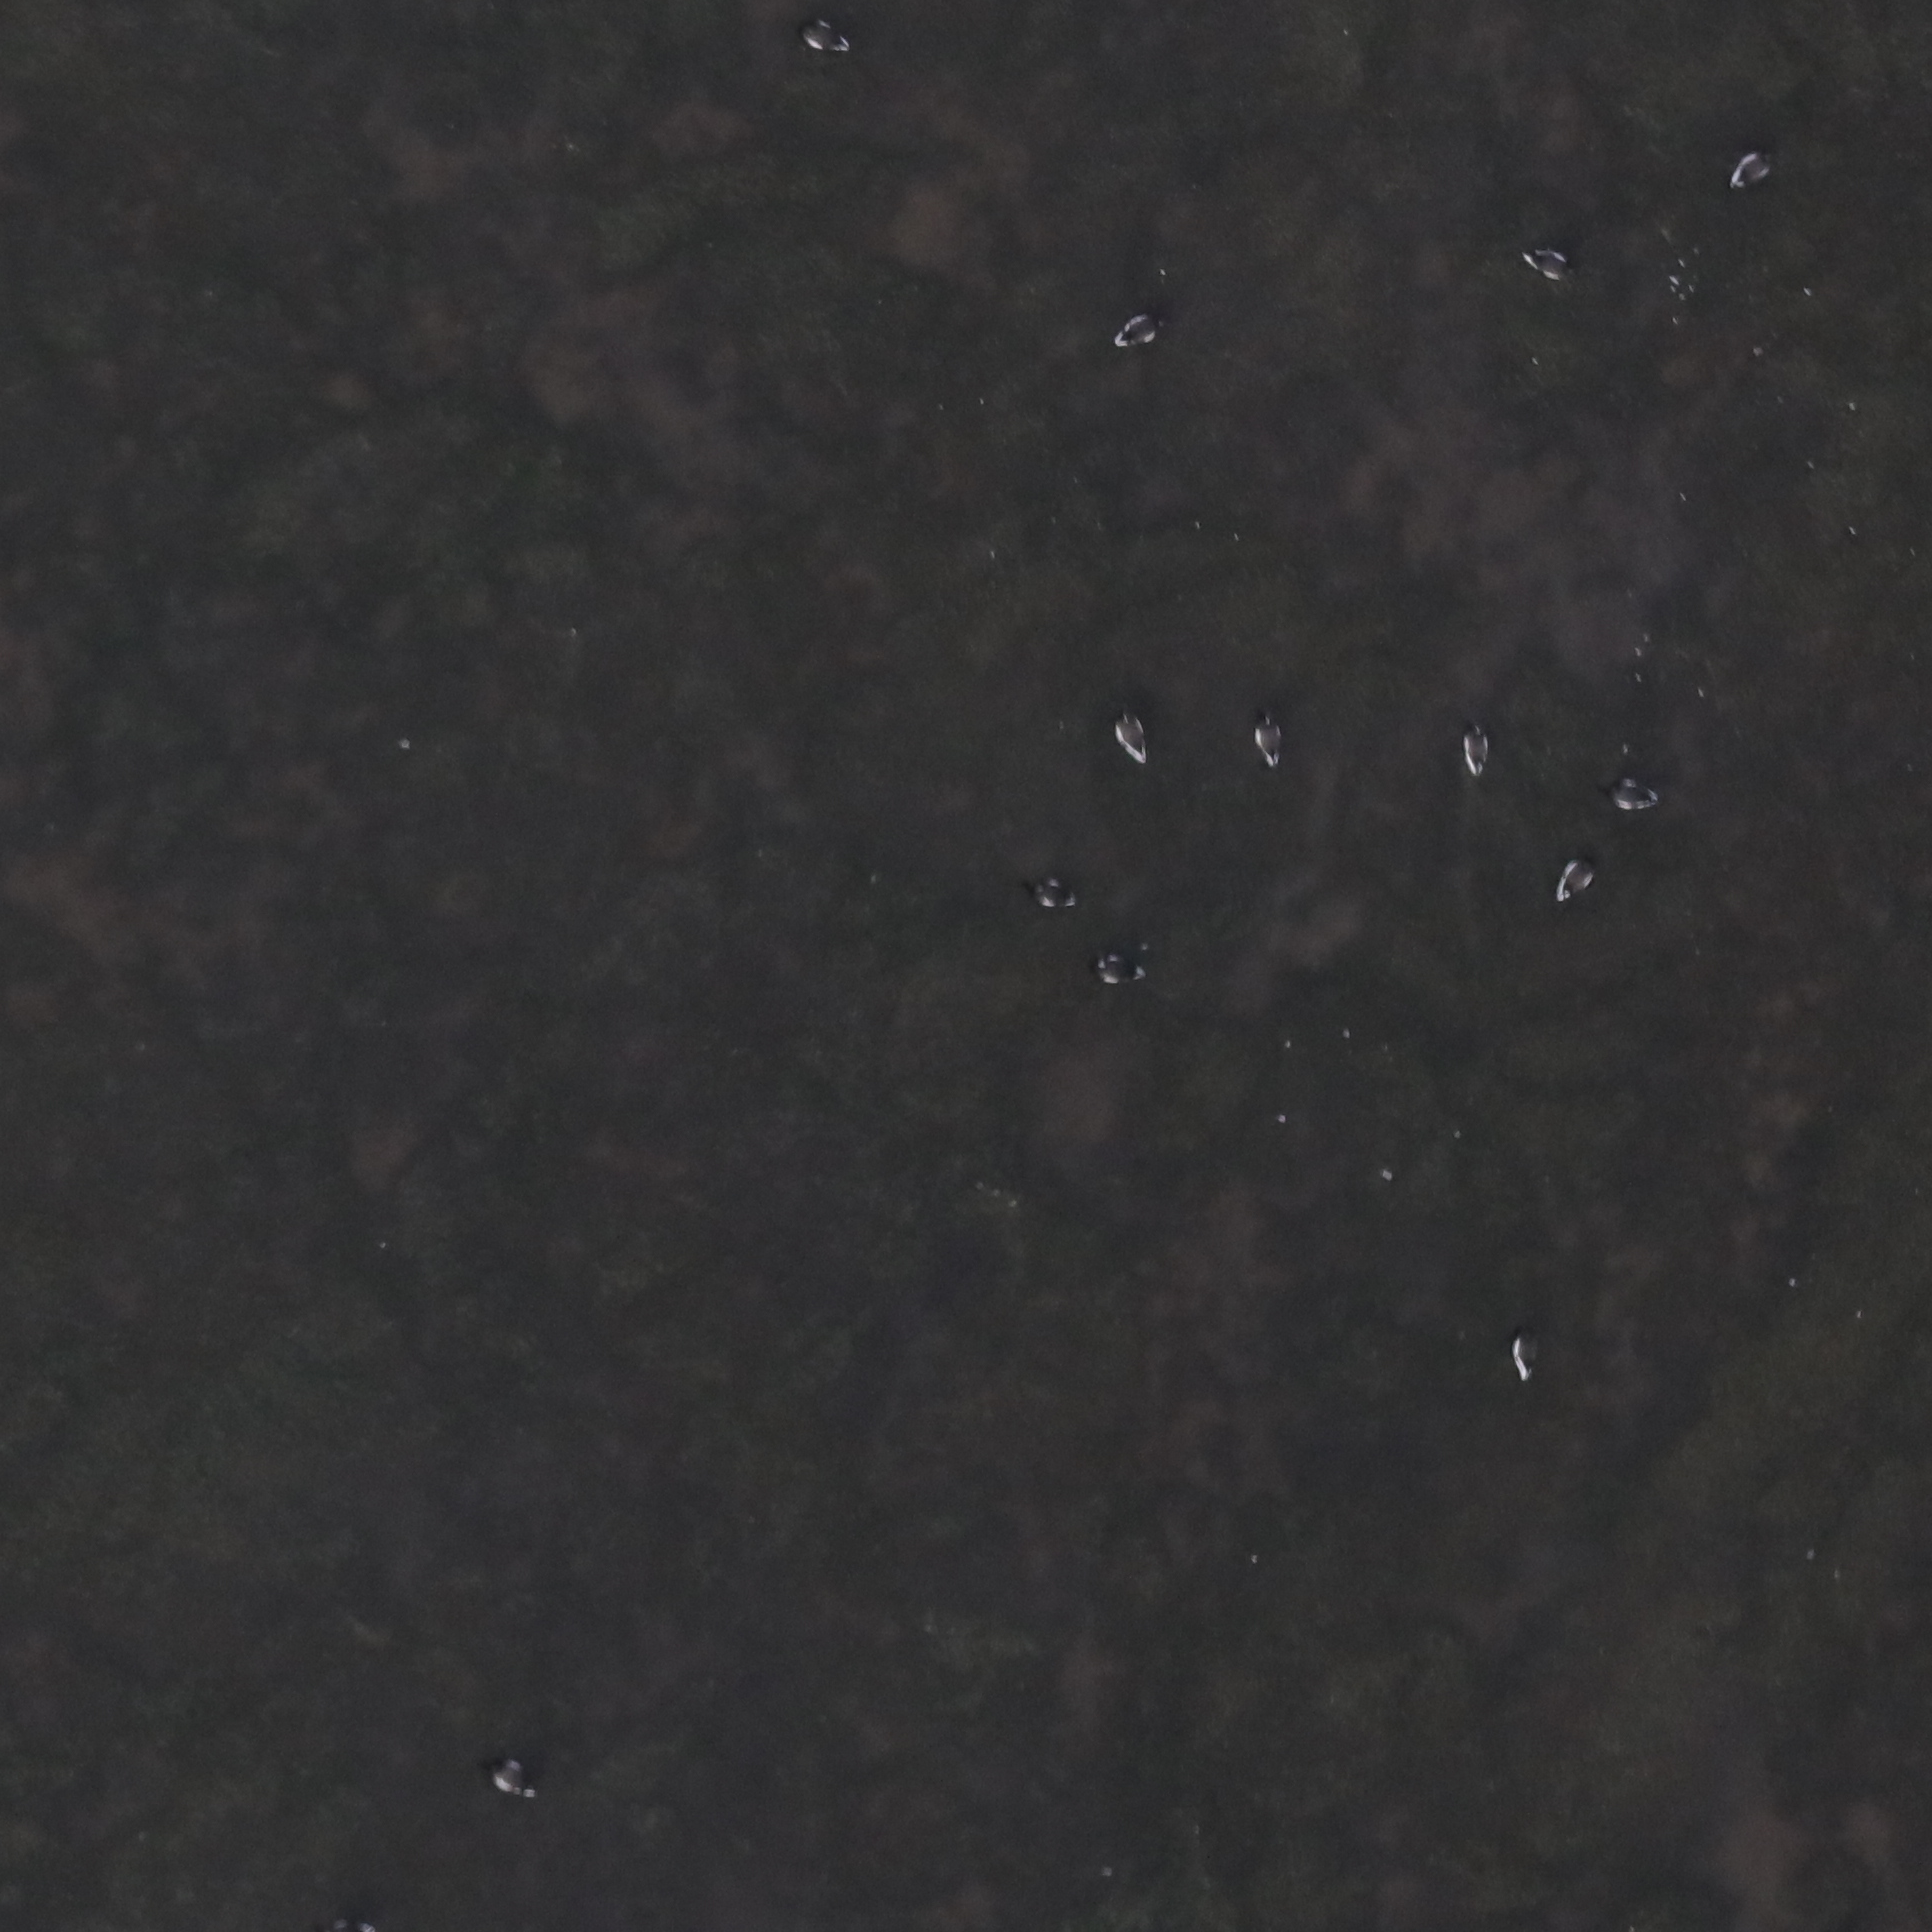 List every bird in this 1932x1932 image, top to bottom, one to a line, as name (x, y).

brant (823, 40)
brant (1751, 171)
brant (1551, 265)
brant (1138, 330)
brant (1131, 733)
brant (1266, 740)
brant (1476, 749)
brant (1630, 794)
brant (1578, 877)
brant (1049, 894)
brant (1114, 968)
brant (1524, 1354)
brant (508, 1777)